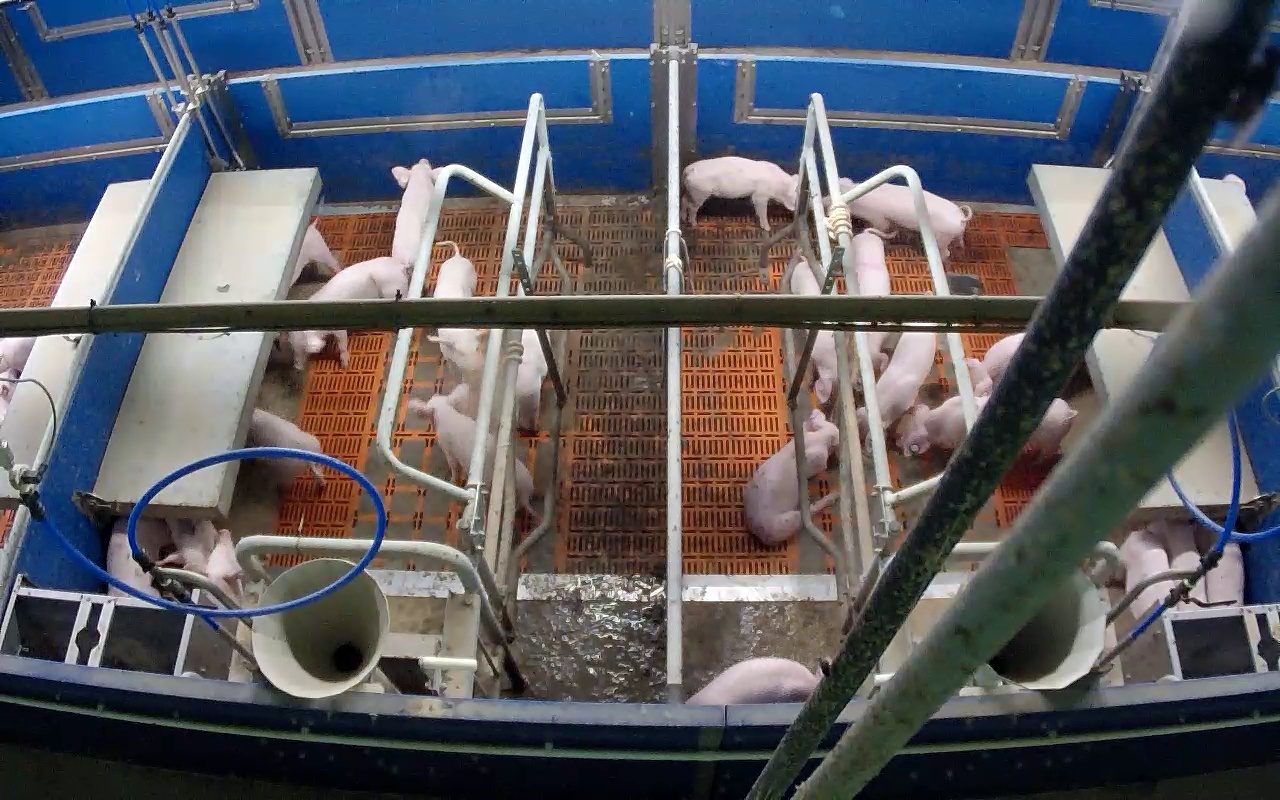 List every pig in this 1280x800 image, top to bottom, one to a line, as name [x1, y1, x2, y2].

pig [390, 156, 445, 277]
pig [680, 156, 801, 231]
pig [821, 177, 973, 263]
pig [289, 219, 343, 291]
pig [852, 227, 898, 384]
pig [425, 241, 490, 375]
pig [789, 256, 840, 404]
pig [278, 257, 418, 370]
pig [856, 323, 938, 452]
pig [514, 328, 552, 433]
pig [963, 333, 1027, 397]
pig [1, 337, 35, 375]
pig [0, 367, 17, 427]
pig [408, 383, 537, 518]
pig [887, 396, 1080, 459]
pig [247, 408, 331, 487]
pig [744, 408, 842, 545]
pig [108, 516, 177, 601]
pig [154, 517, 220, 575]
pig [1146, 519, 1209, 611]
pig [190, 530, 250, 609]
pig [1118, 530, 1179, 621]
pig [1205, 543, 1246, 608]
pig [683, 655, 834, 708]